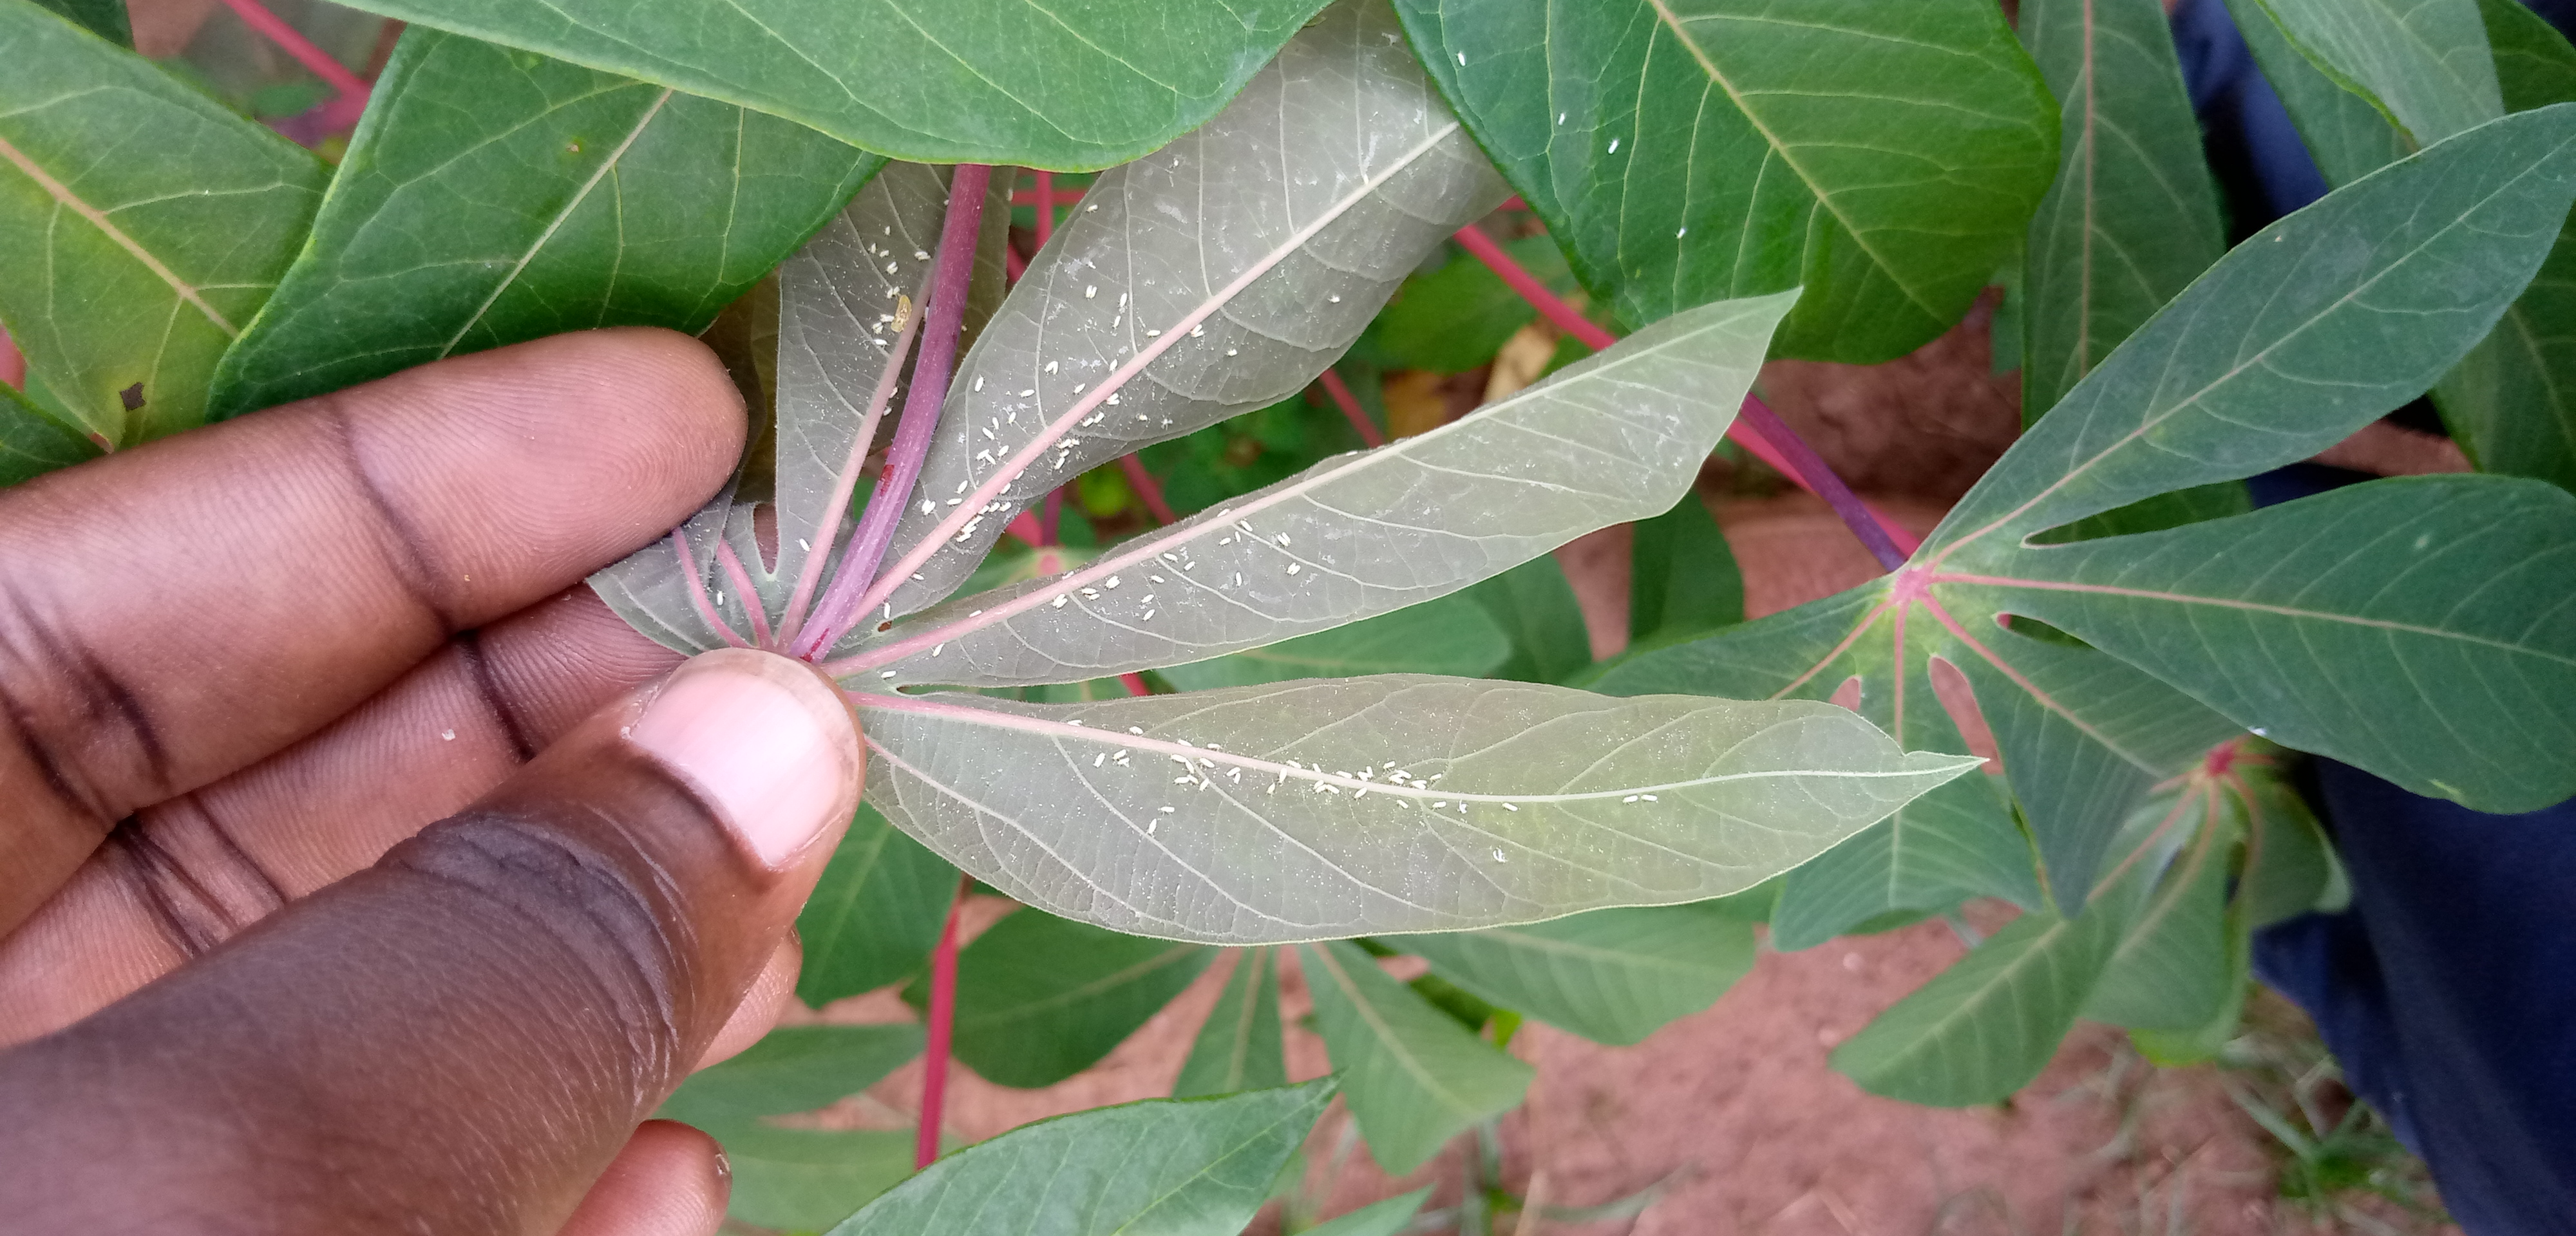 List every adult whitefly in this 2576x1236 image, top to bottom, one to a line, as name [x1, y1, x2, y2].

whitefly [1455, 51, 1472, 68]
whitefly [1557, 109, 1566, 127]
whitefly [1605, 138, 1622, 156]
whitefly [1363, 172, 1370, 186]
whitefly [1084, 202, 1100, 213]
whitefly [883, 225, 893, 237]
whitefly [1675, 225, 1685, 240]
whitefly [869, 241, 877, 255]
whitefly [877, 248, 891, 259]
whitefly [914, 251, 929, 257]
whitefly [918, 254, 931, 263]
whitefly [887, 261, 896, 273]
whitefly [889, 265, 900, 276]
whitefly [1084, 284, 1094, 299]
whitefly [893, 285, 900, 296]
whitefly [1090, 285, 1097, 301]
whitefly [887, 287, 894, 299]
whitefly [1117, 291, 1128, 308]
whitefly [1327, 294, 1343, 304]
whitefly [880, 314, 895, 323]
whitefly [1110, 314, 1122, 328]
whitefly [872, 322, 882, 330]
whitefly [1191, 323, 1204, 335]
whitefly [875, 325, 885, 336]
whitefly [1145, 327, 1161, 337]
whitefly [1191, 330, 1204, 339]
whitefly [873, 337, 891, 348]
whitefly [1224, 348, 1242, 360]
whitefly [1108, 357, 1120, 373]
whitefly [1045, 360, 1054, 375]
whitefly [1053, 360, 1059, 377]
whitefly [973, 374, 986, 393]
whitefly [1072, 380, 1086, 395]
whitefly [889, 386, 899, 400]
whitefly [1018, 386, 1039, 400]
whitefly [1108, 391, 1119, 402]
whitefly [1107, 399, 1121, 407]
whitefly [882, 406, 892, 418]
whitefly [1007, 411, 1017, 425]
whitefly [1094, 411, 1105, 424]
whitefly [1138, 413, 1149, 423]
whitefly [1159, 415, 1177, 433]
whitefly [991, 416, 1003, 431]
whitefly [1082, 416, 1094, 429]
whitefly [981, 426, 996, 441]
whitefly [1070, 436, 1082, 448]
whitefly [1058, 438, 1072, 450]
whitefly [997, 444, 1010, 458]
whitefly [976, 448, 990, 462]
whitefly [1059, 449, 1070, 456]
whitefly [1345, 449, 1359, 456]
whitefly [985, 454, 997, 467]
whitefly [1054, 456, 1066, 471]
whitefly [1015, 469, 1024, 480]
whitefly [956, 478, 969, 494]
whitefly [1001, 482, 1011, 495]
whitefly [945, 498, 964, 506]
whitefly [922, 499, 931, 513]
whitefly [925, 500, 936, 517]
whitefly [989, 501, 1000, 514]
whitefly [1000, 501, 1012, 513]
whitefly [978, 504, 990, 515]
whitefly [1217, 506, 1229, 518]
whitefly [974, 515, 985, 521]
whitefly [1239, 518, 1254, 532]
whitefly [965, 526, 977, 534]
whitefly [1234, 530, 1243, 544]
whitefly [1281, 531, 1291, 543]
whitefly [956, 532, 972, 543]
whitefly [1276, 534, 1289, 547]
whitefly [1218, 536, 1231, 547]
whitefly [797, 538, 811, 552]
whitefly [1162, 551, 1178, 562]
whitefly [1183, 560, 1197, 573]
whitefly [1287, 562, 1297, 574]
whitefly [1292, 564, 1301, 576]
whitefly [1061, 570, 1075, 581]
whitefly [1235, 570, 1244, 590]
whitefly [911, 572, 925, 582]
whitefly [1149, 574, 1166, 585]
whitefly [1106, 574, 1119, 585]
whitefly [1109, 579, 1121, 590]
whitefly [1080, 586, 1097, 594]
whitefly [715, 589, 726, 607]
whitefly [1053, 592, 1065, 606]
whitefly [1141, 592, 1155, 604]
whitefly [1088, 594, 1101, 600]
whitefly [1057, 598, 1068, 610]
whitefly [882, 601, 891, 619]
whitefly [1142, 608, 1155, 621]
whitefly [969, 608, 982, 617]
whitefly [931, 642, 945, 658]
whitefly [879, 669, 897, 679]
whitefly [1065, 718, 1083, 727]
whitefly [2246, 722, 2269, 738]
whitefly [1132, 725, 1144, 735]
whitefly [1129, 726, 1137, 735]
whitefly [1176, 737, 1193, 746]
whitefly [1206, 742, 1222, 751]
whitefly [1113, 748, 1128, 760]
whitefly [1092, 750, 1106, 770]
whitefly [1170, 753, 1186, 763]
whitefly [1117, 756, 1131, 768]
whitefly [1198, 756, 1216, 769]
whitefly [1285, 758, 1302, 771]
whitefly [1186, 759, 1197, 774]
whitefly [1383, 760, 1396, 771]
whitefly [1312, 762, 1321, 773]
whitefly [1365, 765, 1375, 778]
whitefly [1226, 766, 1241, 777]
whitefly [1278, 767, 1287, 785]
whitefly [1397, 769, 1412, 779]
whitefly [1335, 769, 1352, 780]
whitefly [1356, 770, 1368, 781]
whitefly [1234, 772, 1241, 785]
whitefly [1428, 772, 1442, 782]
whitefly [1388, 774, 1404, 785]
whitefly [1189, 774, 1199, 786]
whitefly [1198, 775, 1210, 793]
whitefly [1173, 776, 1190, 784]
whitefly [1410, 778, 1428, 790]
whitefly [1313, 780, 1325, 789]
whitefly [1266, 782, 1276, 795]
whitefly [1326, 783, 1340, 796]
whitefly [1315, 784, 1326, 794]
whitefly [1354, 785, 1368, 800]
whitefly [1641, 792, 1658, 803]
whitefly [1621, 794, 1638, 805]
whitefly [1396, 799, 1409, 809]
whitefly [1457, 800, 1468, 815]
whitefly [1432, 800, 1447, 809]
whitefly [1501, 802, 1518, 813]
whitefly [1158, 805, 1177, 816]
whitefly [1146, 816, 1157, 836]